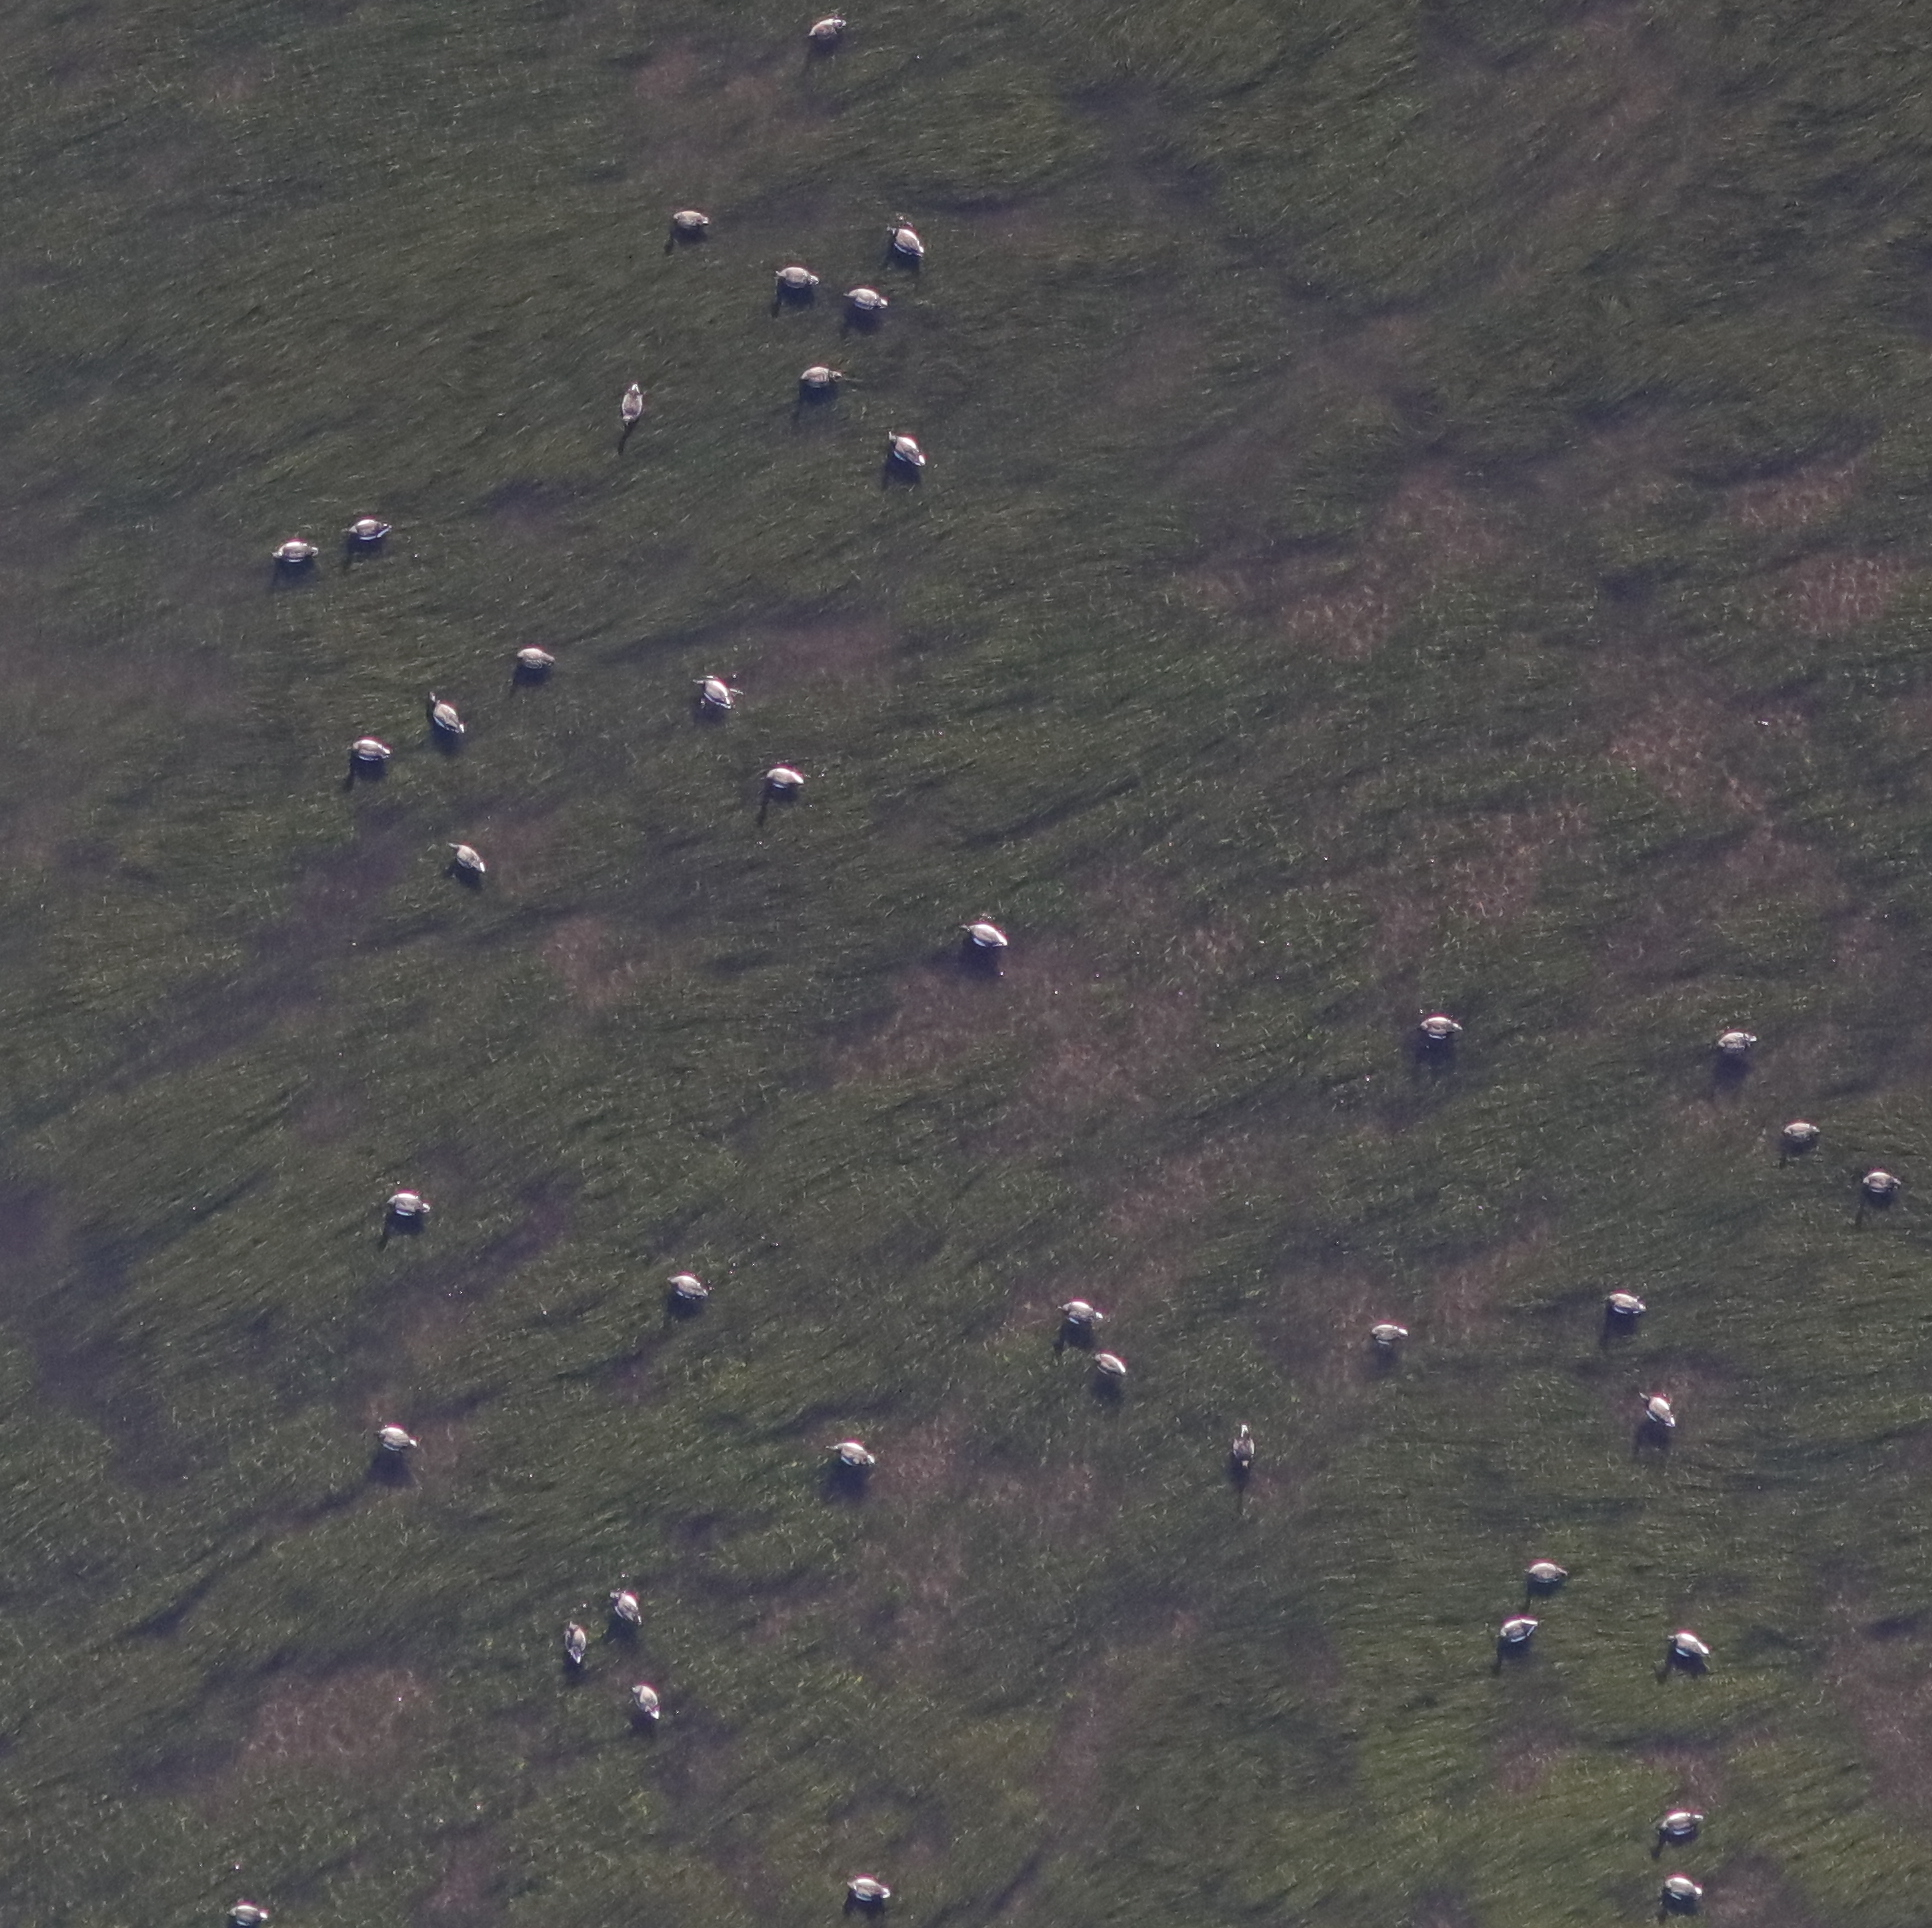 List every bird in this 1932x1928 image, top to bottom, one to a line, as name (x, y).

brant (827, 29)
brant (689, 221)
brant (908, 242)
brant (797, 277)
brant (868, 297)
brant (820, 378)
brant (633, 403)
brant (907, 450)
brant (371, 528)
brant (296, 554)
brant (535, 659)
brant (718, 690)
brant (447, 715)
brant (371, 750)
brant (784, 778)
brant (469, 859)
brant (987, 935)
brant (1439, 1028)
brant (1736, 1040)
brant (1801, 1133)
brant (1882, 1181)
brant (410, 1204)
brant (690, 1287)
brant (1624, 1302)
brant (1083, 1312)
brant (1387, 1334)
brant (1109, 1364)
brant (1657, 1409)
brant (396, 1439)
brant (1243, 1447)
brant (854, 1453)
brant (1546, 1572)
brant (629, 1608)
brant (1514, 1630)
brant (576, 1642)
brant (1688, 1646)
brant (647, 1700)
brant (1679, 1825)
brant (1682, 1888)
brant (868, 1889)
brant (245, 1916)